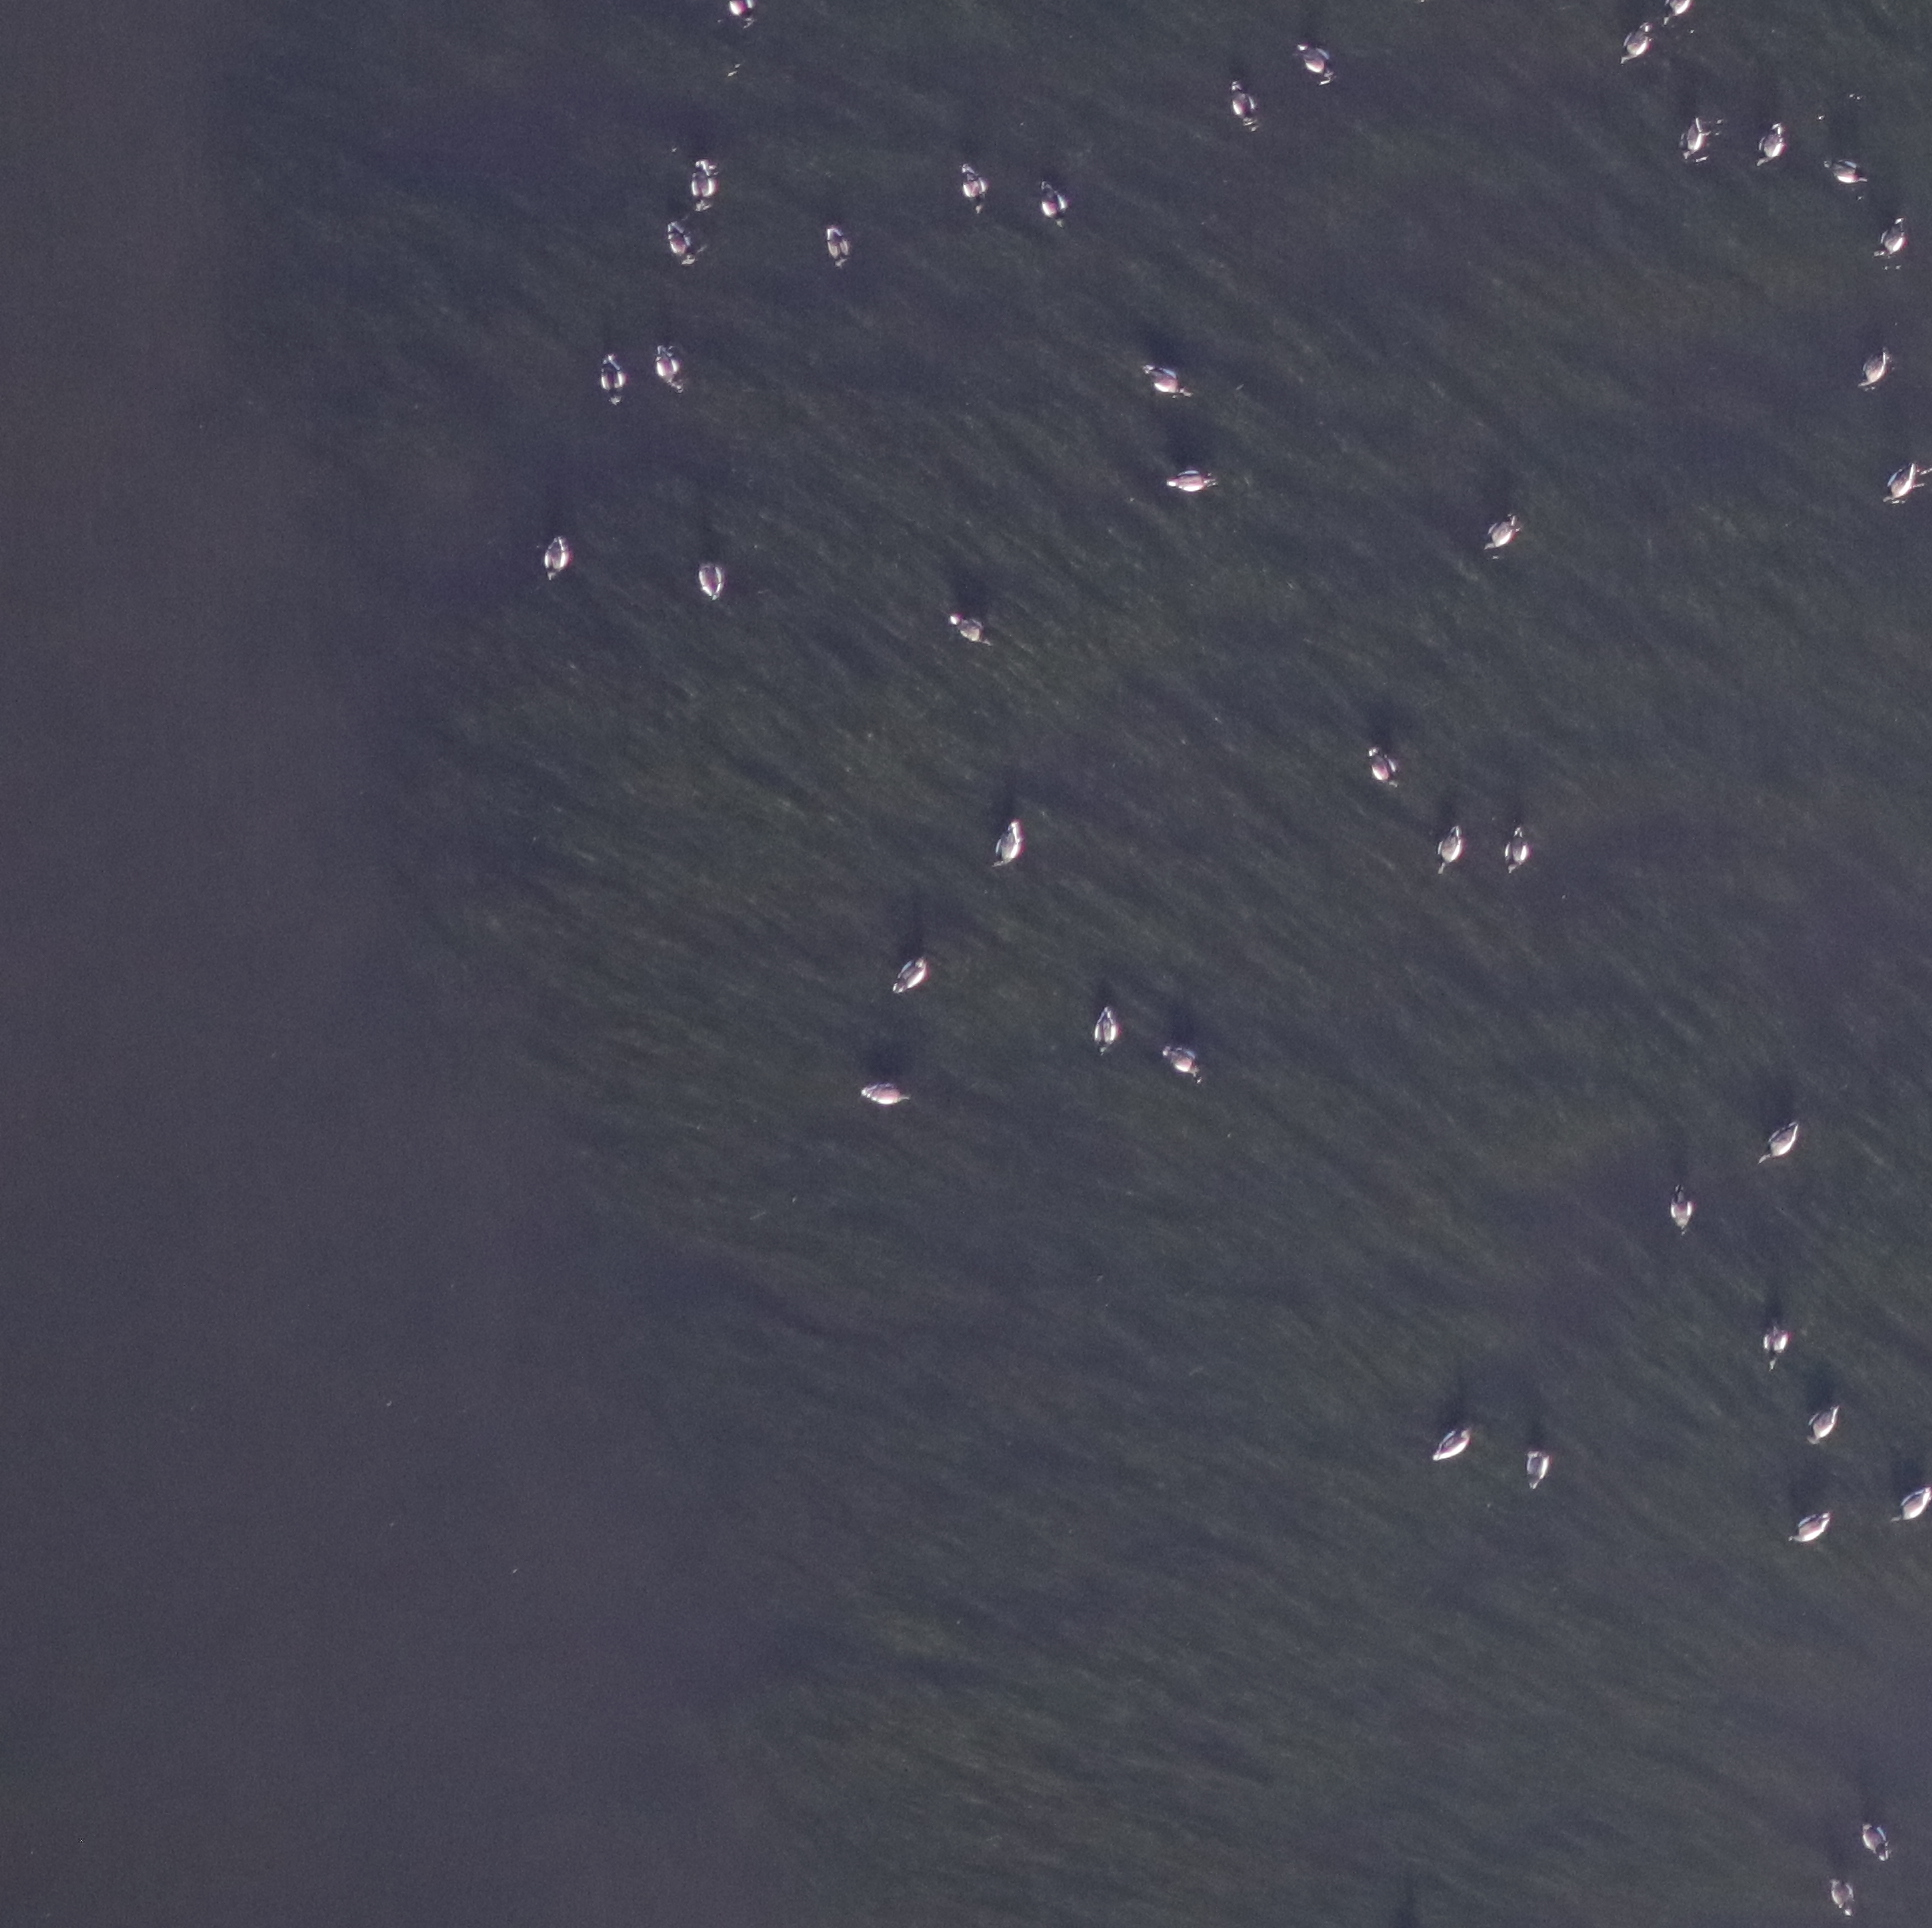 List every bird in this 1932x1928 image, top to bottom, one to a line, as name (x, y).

brant (741, 1)
brant (1636, 42)
brant (1315, 61)
brant (1244, 104)
brant (1695, 137)
brant (1772, 142)
brant (1849, 171)
brant (700, 185)
brant (973, 188)
brant (1052, 204)
brant (1893, 238)
brant (683, 246)
brant (839, 246)
brant (669, 365)
brant (1871, 371)
brant (612, 377)
brant (1167, 380)
brant (1191, 480)
brant (1900, 484)
brant (1502, 531)
brant (553, 555)
brant (711, 577)
brant (972, 629)
brant (1383, 765)
brant (1008, 840)
brant (1450, 846)
brant (1516, 849)
brant (911, 977)
brant (1106, 1030)
brant (1183, 1061)
brant (885, 1094)
brant (1781, 1142)
brant (1681, 1210)
brant (1776, 1345)
brant (1824, 1423)
brant (1452, 1443)
brant (1536, 1467)
brant (1914, 1505)
brant (1809, 1529)
brant (1873, 1841)
brant (1840, 1895)